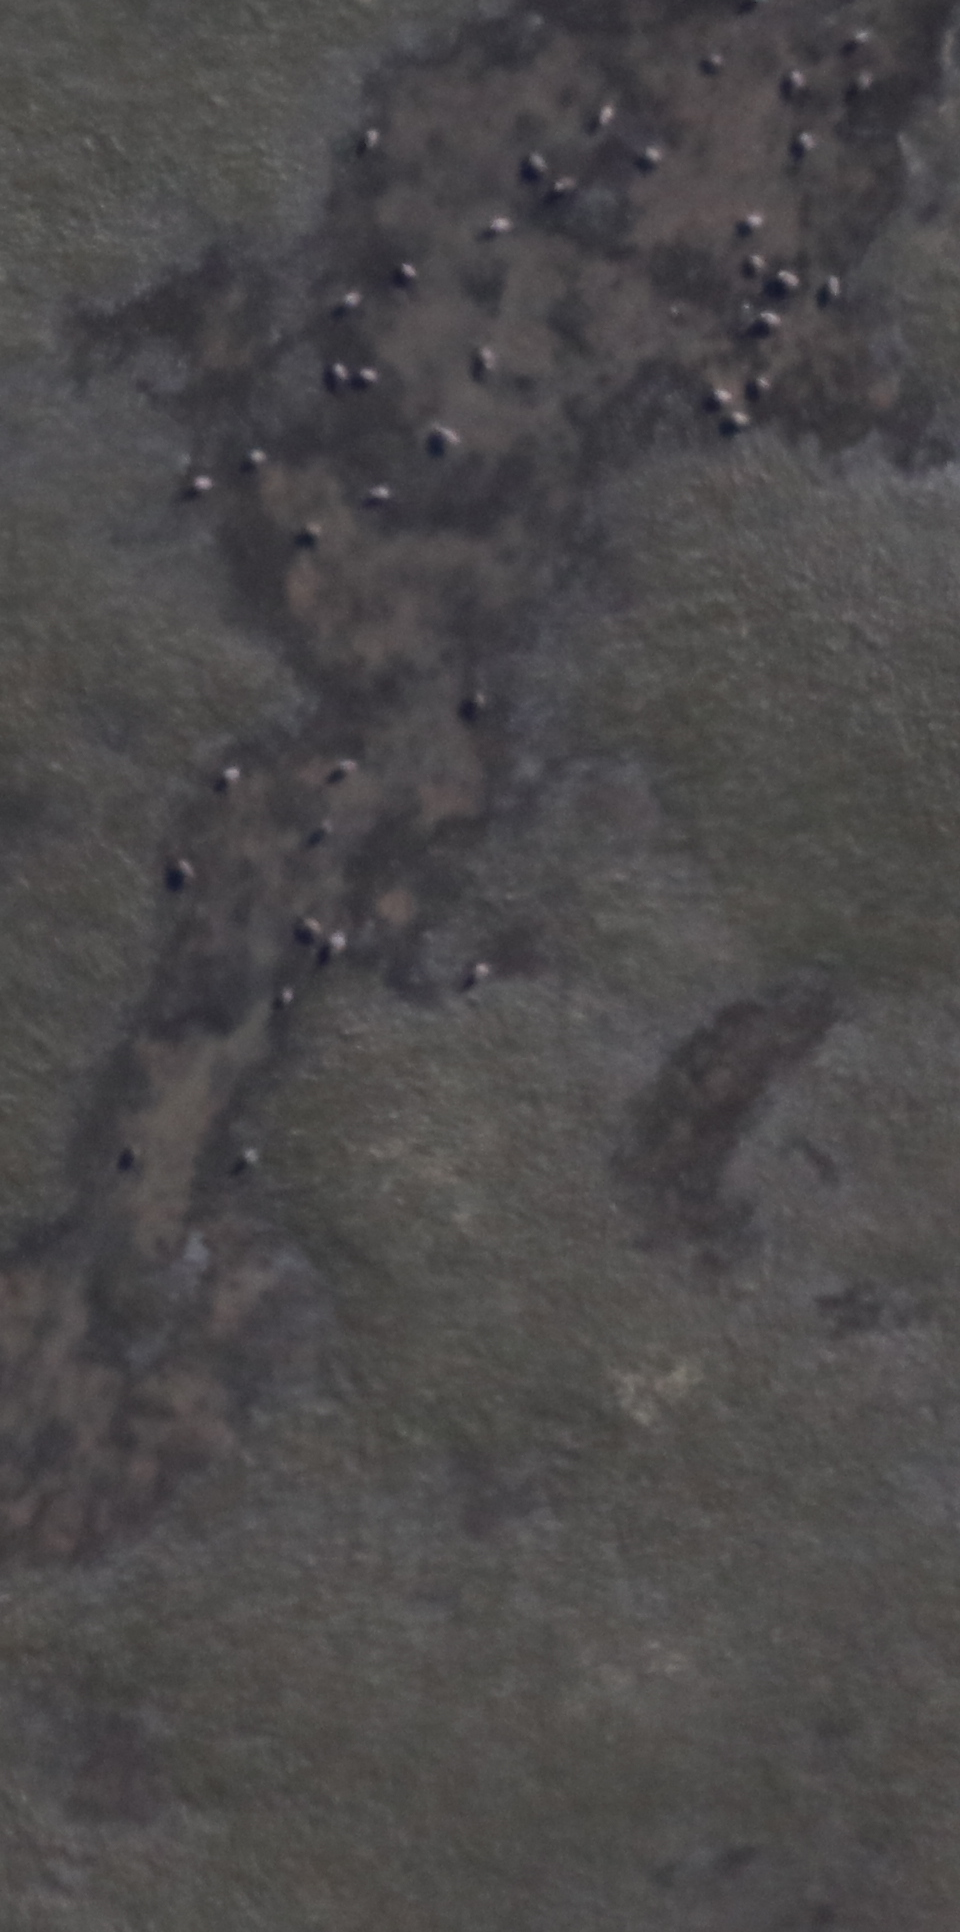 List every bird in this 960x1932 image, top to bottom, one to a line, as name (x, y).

Canada goose (863, 35)
Canada goose (713, 59)
Canada goose (794, 82)
Canada goose (860, 83)
Canada goose (606, 114)
Canada goose (373, 138)
Canada goose (806, 145)
Canada goose (650, 157)
Canada goose (535, 163)
Canada goose (566, 187)
Canada goose (752, 221)
Canada goose (497, 226)
Canada goose (759, 265)
Canada goose (405, 273)
Canada goose (794, 282)
Canada goose (833, 288)
Canada goose (350, 305)
Canada goose (772, 315)
Canada goose (482, 358)
Canada goose (333, 371)
Canada goose (368, 372)
Canada goose (765, 382)
Canada goose (719, 391)
Canada goose (742, 415)
Canada goose (446, 436)
Canada goose (254, 453)
Canada goose (202, 484)
Canada goose (378, 491)
Canada goose (310, 525)
Canada goose (477, 700)
Canada goose (343, 760)
Canada goose (231, 775)
Canada goose (326, 824)
Canada goose (188, 871)
Canada goose (305, 923)
Canada goose (338, 943)
Canada goose (482, 973)
Canada goose (284, 996)
Canada goose (133, 1153)
Canada goose (251, 1156)